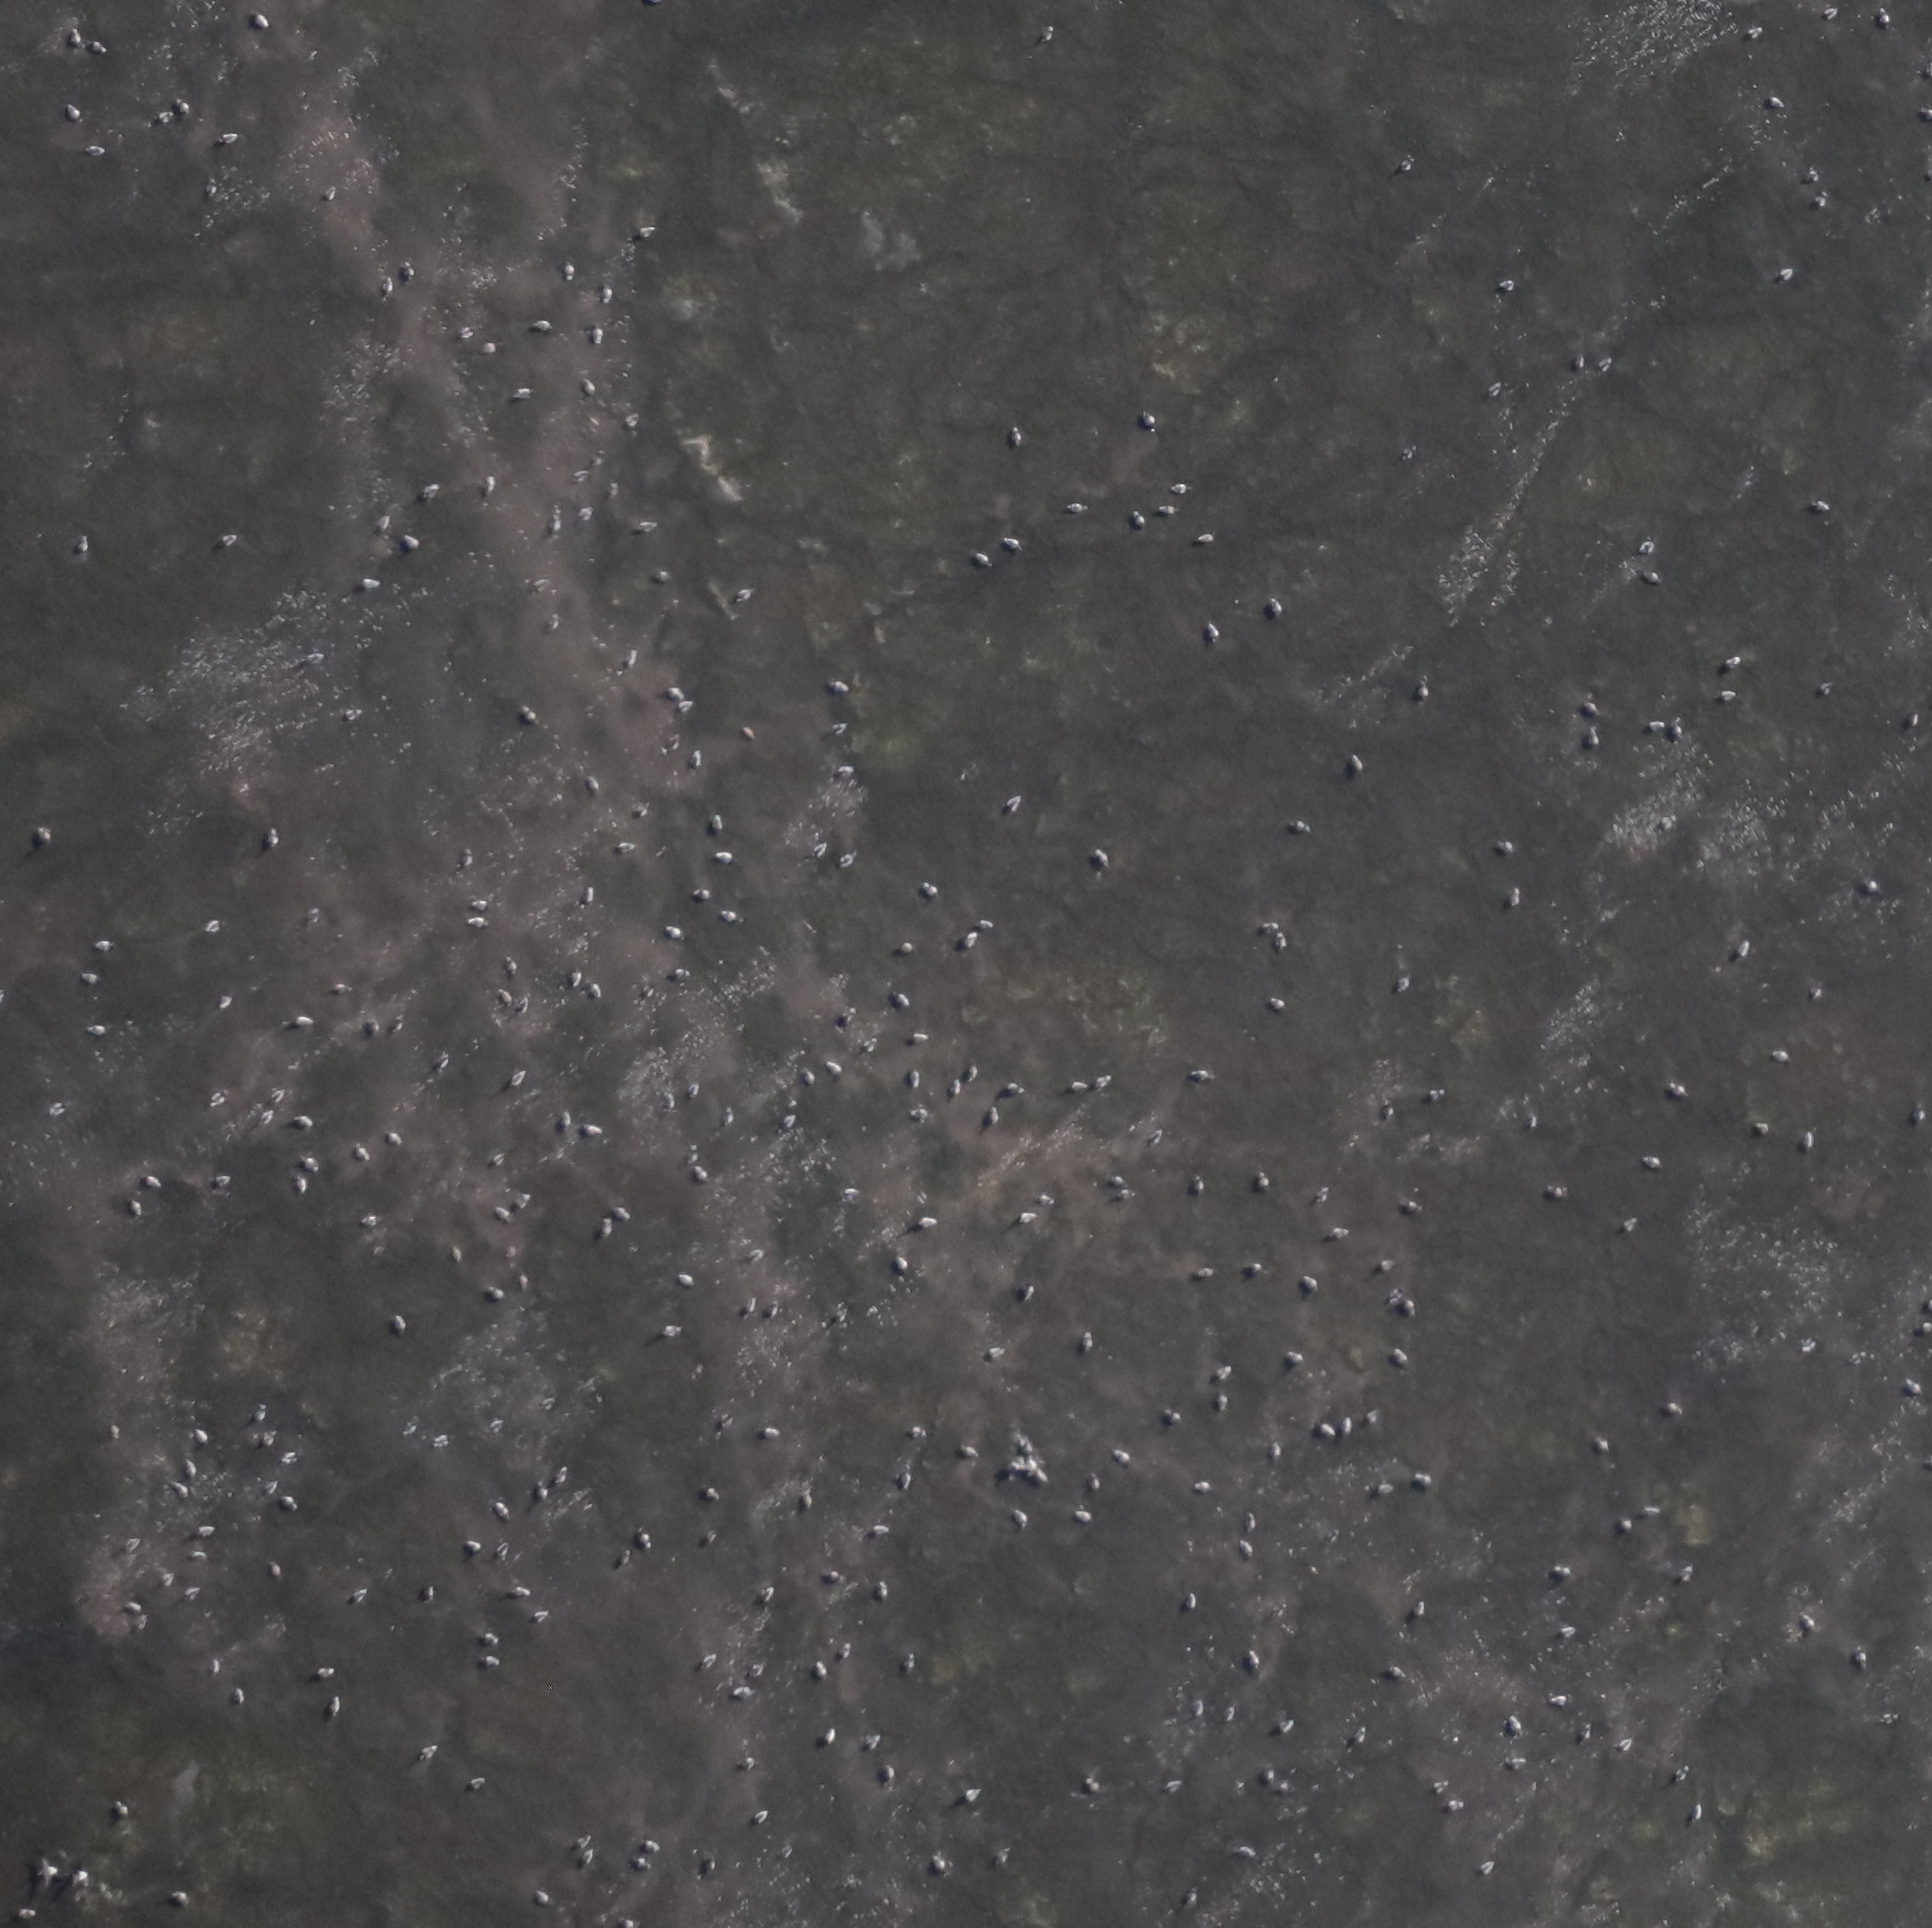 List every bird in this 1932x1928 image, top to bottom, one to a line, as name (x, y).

brant (1834, 15)
brant (273, 22)
brant (1897, 27)
brant (1756, 30)
brant (1053, 38)
brant (74, 40)
brant (107, 50)
brant (1785, 103)
brant (74, 109)
brant (192, 111)
brant (164, 117)
brant (232, 138)
brant (97, 145)
brant (1407, 168)
brant (1820, 178)
brant (213, 185)
brant (337, 193)
brant (1829, 206)
brant (652, 234)
brant (413, 265)
brant (573, 274)
brant (1786, 285)
brant (1511, 287)
brant (391, 288)
brant (605, 297)
brant (546, 327)
brant (466, 333)
brant (600, 336)
brant (491, 351)
brant (1582, 366)
brant (1617, 369)
brant (591, 384)
brant (1493, 386)
brant (525, 393)
brant (637, 413)
brant (1154, 416)
brant (1020, 433)
brant (1405, 452)
brant (602, 459)
brant (582, 483)
brant (493, 485)
brant (611, 488)
brant (1185, 488)
brant (430, 493)
brant (1816, 505)
brant (1169, 507)
brant (1078, 510)
brant (383, 525)
brant (1136, 525)
brant (599, 526)
brant (556, 531)
brant (651, 533)
brant (416, 537)
brant (236, 540)
brant (92, 542)
brant (1208, 543)
brant (1018, 546)
brant (1644, 548)
brant (984, 562)
brant (658, 572)
brant (372, 573)
brant (1650, 579)
brant (544, 584)
brant (745, 596)
brant (1276, 598)
brant (561, 614)
brant (1214, 627)
brant (630, 655)
brant (312, 656)
brant (1742, 659)
brant (847, 682)
brant (1834, 688)
brant (671, 692)
brant (1728, 702)
brant (1422, 704)
brant (1595, 708)
brant (691, 711)
brant (529, 715)
brant (1660, 718)
brant (353, 720)
brant (1910, 721)
brant (847, 724)
brant (1684, 732)
other bird (751, 734)
brant (1597, 739)
brant (670, 742)
brant (695, 756)
brant (1363, 764)
brant (849, 774)
brant (590, 782)
brant (1018, 797)
brant (644, 809)
brant (712, 815)
brant (1293, 824)
brant (1672, 824)
brant (1505, 837)
brant (629, 842)
brant (827, 842)
brant (276, 845)
brant (30, 849)
brant (727, 854)
brant (473, 857)
brant (1102, 859)
brant (851, 861)
brant (1878, 870)
brant (1512, 886)
brant (590, 893)
brant (710, 893)
brant (930, 894)
brant (486, 900)
brant (307, 908)
brant (723, 918)
brant (207, 923)
brant (477, 924)
brant (989, 924)
brant (1274, 925)
brant (671, 926)
brant (970, 942)
brant (918, 943)
brant (105, 949)
brant (1742, 952)
brant (1284, 953)
brant (509, 956)
brant (682, 976)
brant (584, 978)
brant (95, 984)
brant (600, 989)
brant (1403, 990)
brant (502, 991)
brant (657, 991)
brant (1278, 991)
brant (902, 993)
brant (342, 999)
brant (1819, 1000)
brant (218, 1001)
brant (523, 1007)
brant (849, 1007)
brant (412, 1015)
brant (309, 1030)
brant (109, 1031)
brant (374, 1031)
brant (922, 1037)
brant (872, 1041)
brant (450, 1060)
brant (1785, 1061)
brant (841, 1065)
brant (977, 1068)
brant (918, 1071)
brant (817, 1072)
brant (1107, 1072)
brant (1205, 1072)
brant (529, 1073)
brant (1068, 1088)
brant (693, 1089)
brant (956, 1089)
brant (1683, 1091)
brant (1012, 1095)
brant (277, 1096)
brant (661, 1097)
brant (1430, 1097)
brant (1382, 1098)
brant (218, 1100)
brant (920, 1108)
brant (802, 1112)
brant (729, 1116)
brant (997, 1116)
brant (56, 1118)
brant (306, 1118)
brant (1910, 1118)
brant (1528, 1119)
brant (267, 1120)
brant (570, 1120)
brant (1757, 1128)
brant (593, 1130)
brant (1154, 1137)
brant (1809, 1138)
brant (397, 1146)
brant (503, 1156)
brant (315, 1159)
brant (364, 1159)
brant (1656, 1159)
brant (711, 1167)
brant (153, 1181)
brant (306, 1181)
brant (224, 1183)
brant (1113, 1183)
brant (1204, 1184)
brant (1262, 1184)
brant (1333, 1193)
brant (1559, 1193)
brant (849, 1195)
brant (1049, 1196)
brant (526, 1197)
brant (137, 1201)
brant (1125, 1205)
brant (1410, 1205)
brant (628, 1213)
brant (365, 1217)
brant (510, 1219)
brant (1026, 1220)
brant (922, 1222)
brant (608, 1226)
brant (1629, 1226)
brant (1333, 1241)
other bird (510, 1251)
other bird (451, 1254)
brant (758, 1257)
brant (902, 1262)
brant (1391, 1266)
brant (1261, 1270)
brant (1209, 1272)
other bird (525, 1280)
brant (1314, 1284)
brant (687, 1287)
brant (486, 1294)
brant (1027, 1294)
brant (1405, 1294)
brant (741, 1311)
brant (1417, 1312)
brant (770, 1313)
brant (840, 1317)
brant (395, 1322)
brant (679, 1331)
brant (1000, 1348)
brant (1095, 1348)
brant (1811, 1351)
brant (1399, 1357)
brant (1302, 1358)
brant (1861, 1358)
brant (1227, 1370)
brant (1921, 1384)
brant (1221, 1406)
brant (264, 1408)
brant (555, 1408)
brant (1677, 1409)
brant (728, 1414)
brant (1168, 1420)
brant (1371, 1426)
brant (403, 1428)
brant (1345, 1428)
brant (1324, 1429)
other bird (112, 1430)
brant (917, 1430)
brant (210, 1432)
brant (491, 1434)
brant (771, 1438)
brant (1026, 1440)
brant (1611, 1440)
brant (272, 1441)
brant (445, 1442)
brant (1279, 1447)
brant (965, 1458)
brant (295, 1460)
brant (1120, 1461)
brant (192, 1467)
brant (1013, 1467)
brant (1037, 1467)
brant (563, 1471)
brant (1429, 1478)
brant (1098, 1479)
brant (1048, 1485)
brant (908, 1486)
brant (1196, 1486)
brant (1393, 1486)
brant (273, 1489)
brant (187, 1492)
brant (529, 1492)
brant (712, 1496)
brant (810, 1498)
brant (1669, 1505)
brant (294, 1507)
brant (492, 1509)
brant (1020, 1520)
brant (1085, 1520)
brant (1632, 1523)
brant (1252, 1525)
brant (879, 1526)
brant (653, 1535)
brant (131, 1536)
brant (207, 1536)
brant (711, 1536)
brant (474, 1539)
brant (493, 1550)
brant (1247, 1551)
brant (196, 1556)
brant (627, 1557)
brant (837, 1566)
brant (1686, 1566)
brant (1571, 1567)
other bird (275, 1572)
brant (166, 1580)
brant (885, 1585)
brant (204, 1590)
brant (521, 1591)
brant (768, 1591)
other bird (430, 1593)
brant (1193, 1593)
brant (361, 1596)
brant (133, 1607)
brant (1425, 1614)
brant (544, 1616)
brant (147, 1619)
brant (1811, 1625)
brant (501, 1639)
brant (1570, 1639)
brant (846, 1645)
brant (710, 1649)
brant (1864, 1655)
brant (907, 1656)
brant (212, 1664)
brant (489, 1667)
brant (1257, 1667)
brant (1398, 1668)
brant (750, 1669)
brant (827, 1669)
brant (324, 1673)
brant (1571, 1692)
brant (238, 1702)
brant (741, 1702)
brant (1198, 1702)
brant (333, 1708)
brant (1226, 1717)
brant (1525, 1717)
brant (828, 1726)
brant (1286, 1728)
brant (1892, 1728)
brant (1358, 1729)
brant (1583, 1734)
brant (875, 1737)
brant (1630, 1746)
brant (431, 1756)
brant (752, 1759)
brant (1523, 1762)
brant (1685, 1773)
other bird (888, 1774)
brant (1274, 1782)
brant (1434, 1784)
brant (472, 1785)
brant (1089, 1785)
brant (1176, 1785)
brant (982, 1794)
brant (1463, 1803)
brant (125, 1812)
brant (759, 1812)
brant (1707, 1822)
brant (585, 1846)
brant (655, 1847)
brant (1249, 1847)
brant (1000, 1851)
brant (786, 1852)
brant (1488, 1860)
brant (592, 1862)
brant (704, 1864)
brant (940, 1864)
brant (641, 1871)
brant (45, 1874)
brant (88, 1880)
brant (181, 1891)
brant (1195, 1893)
brant (549, 1895)
brant (29, 1918)